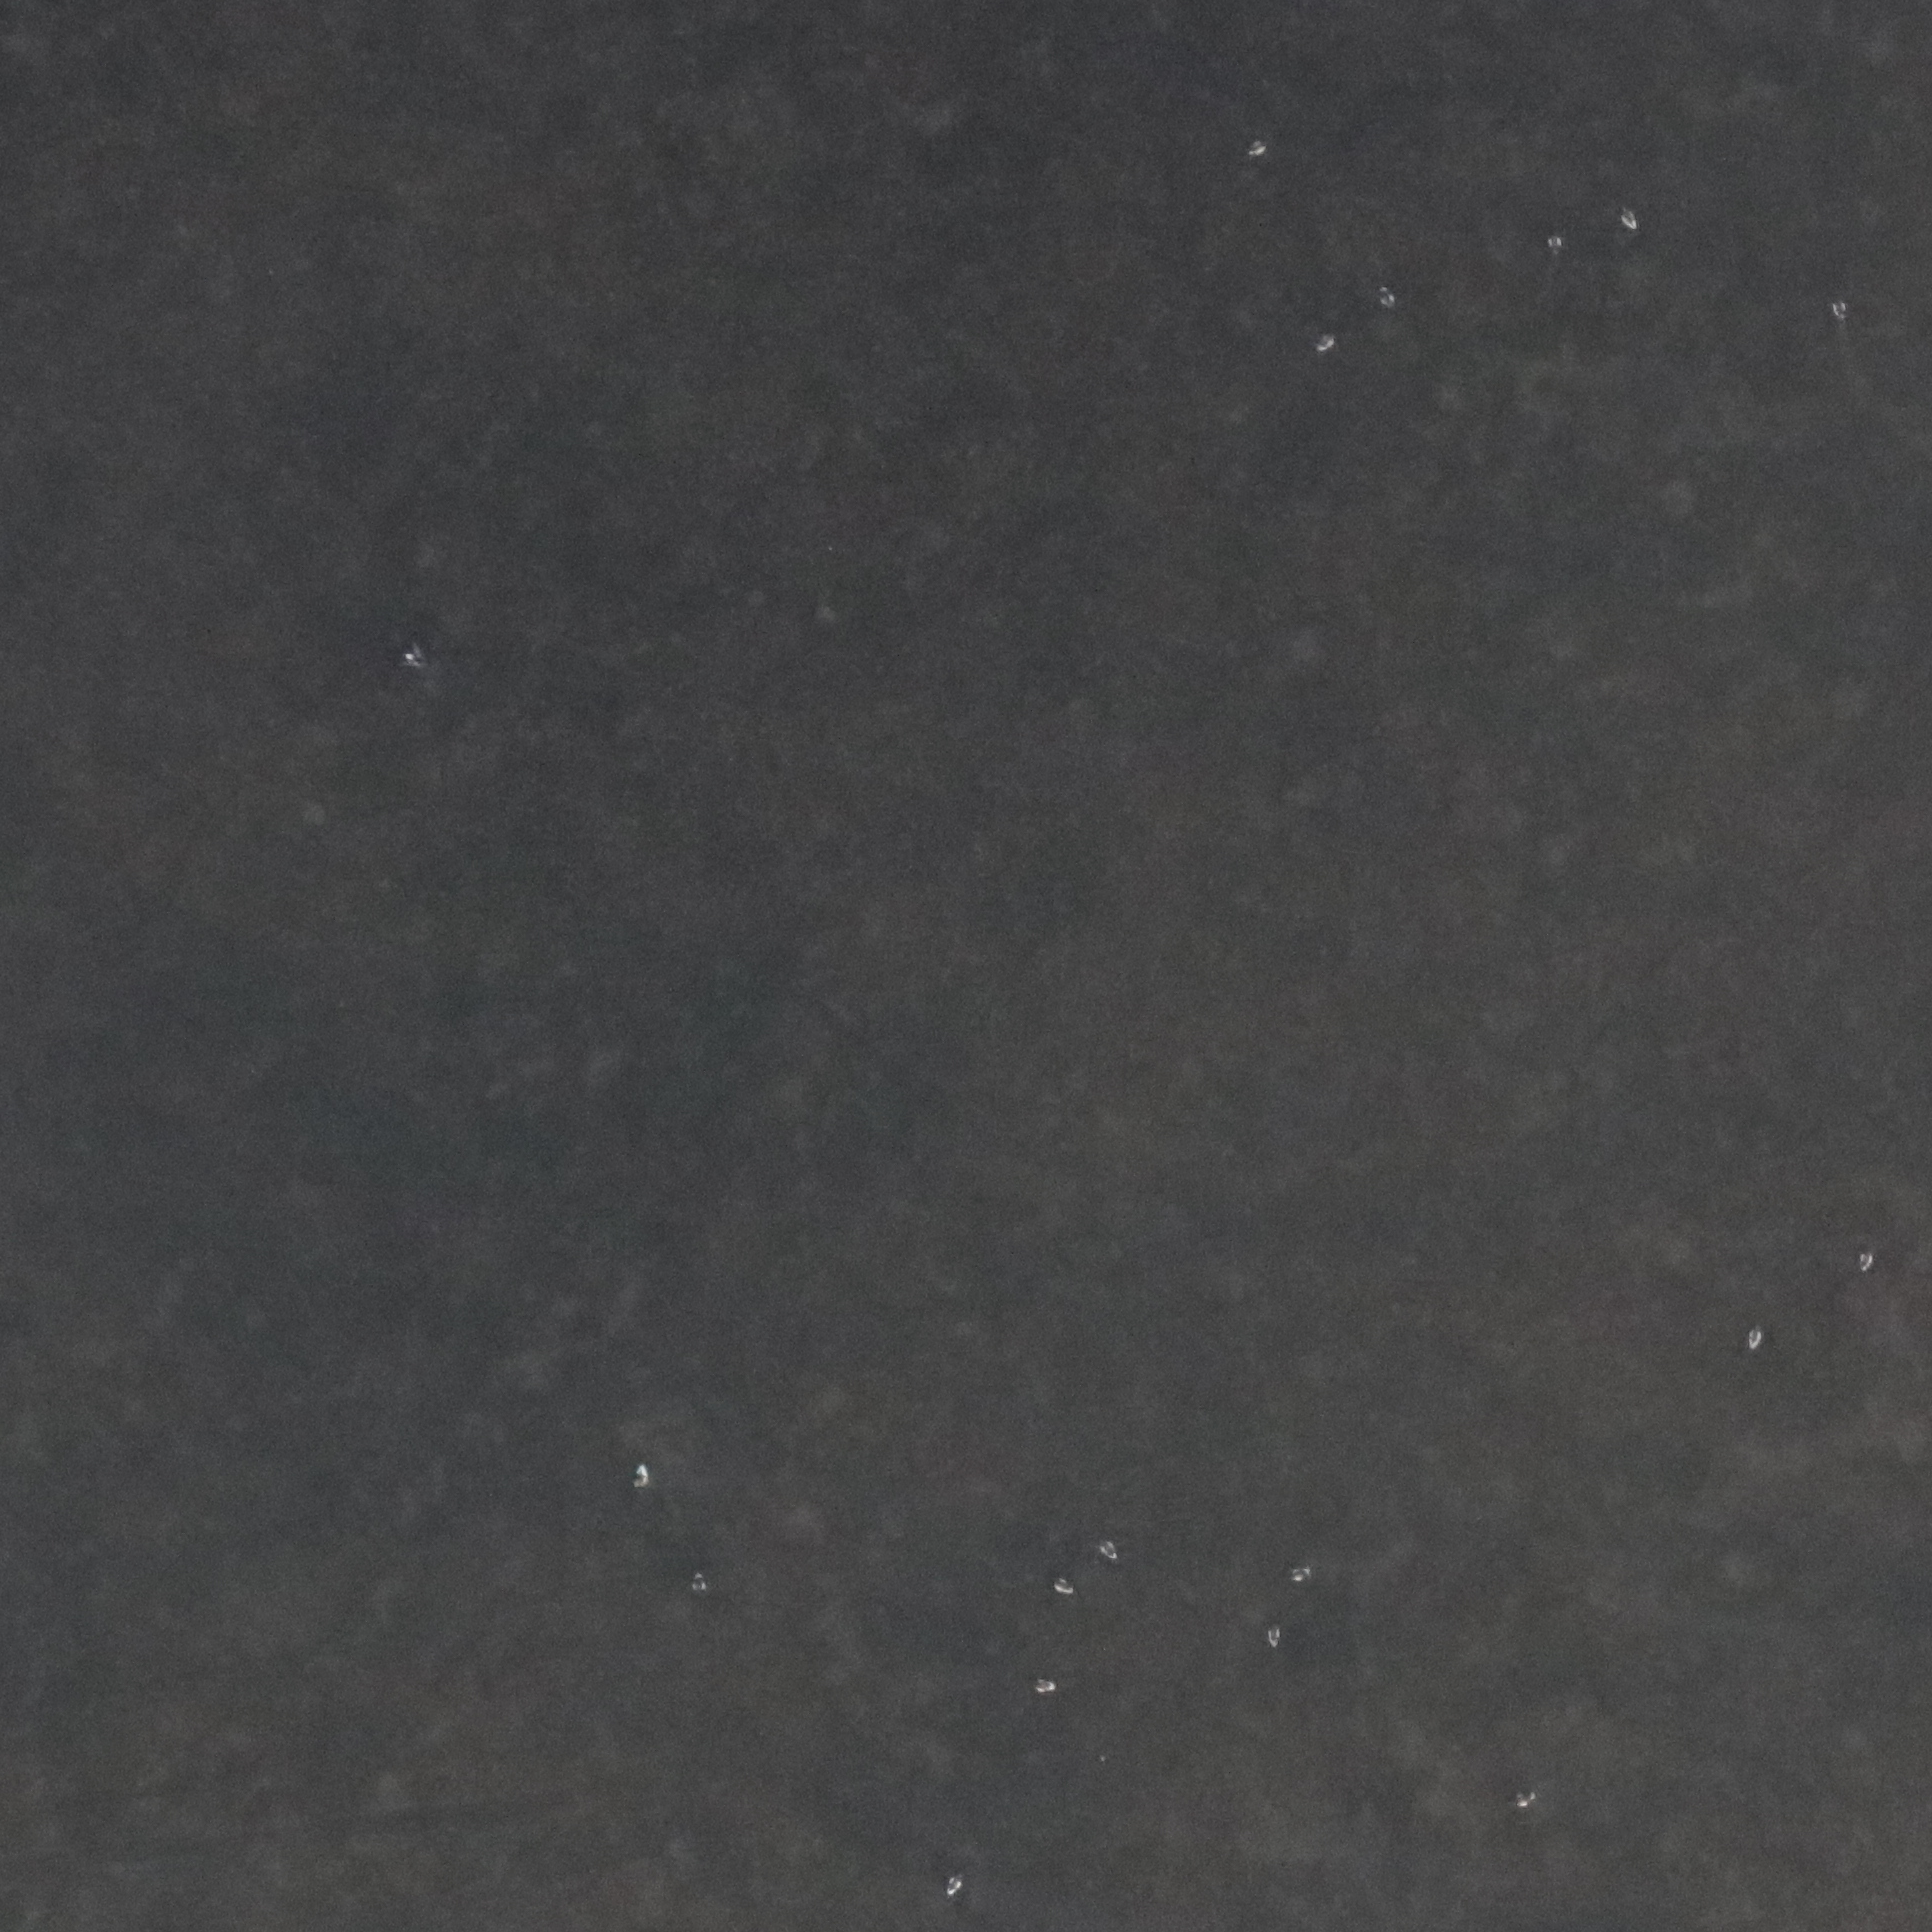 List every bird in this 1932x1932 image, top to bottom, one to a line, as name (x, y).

brant (1253, 155)
brant (1630, 221)
brant (1555, 243)
brant (1387, 294)
brant (1840, 309)
brant (1324, 342)
brant (419, 666)
brant (1866, 1261)
brant (1752, 1340)
brant (641, 1478)
brant (1108, 1546)
brant (1299, 1574)
brant (699, 1584)
brant (1063, 1586)
brant (1274, 1635)
brant (1043, 1685)
brant (1527, 1798)
brant (954, 1884)